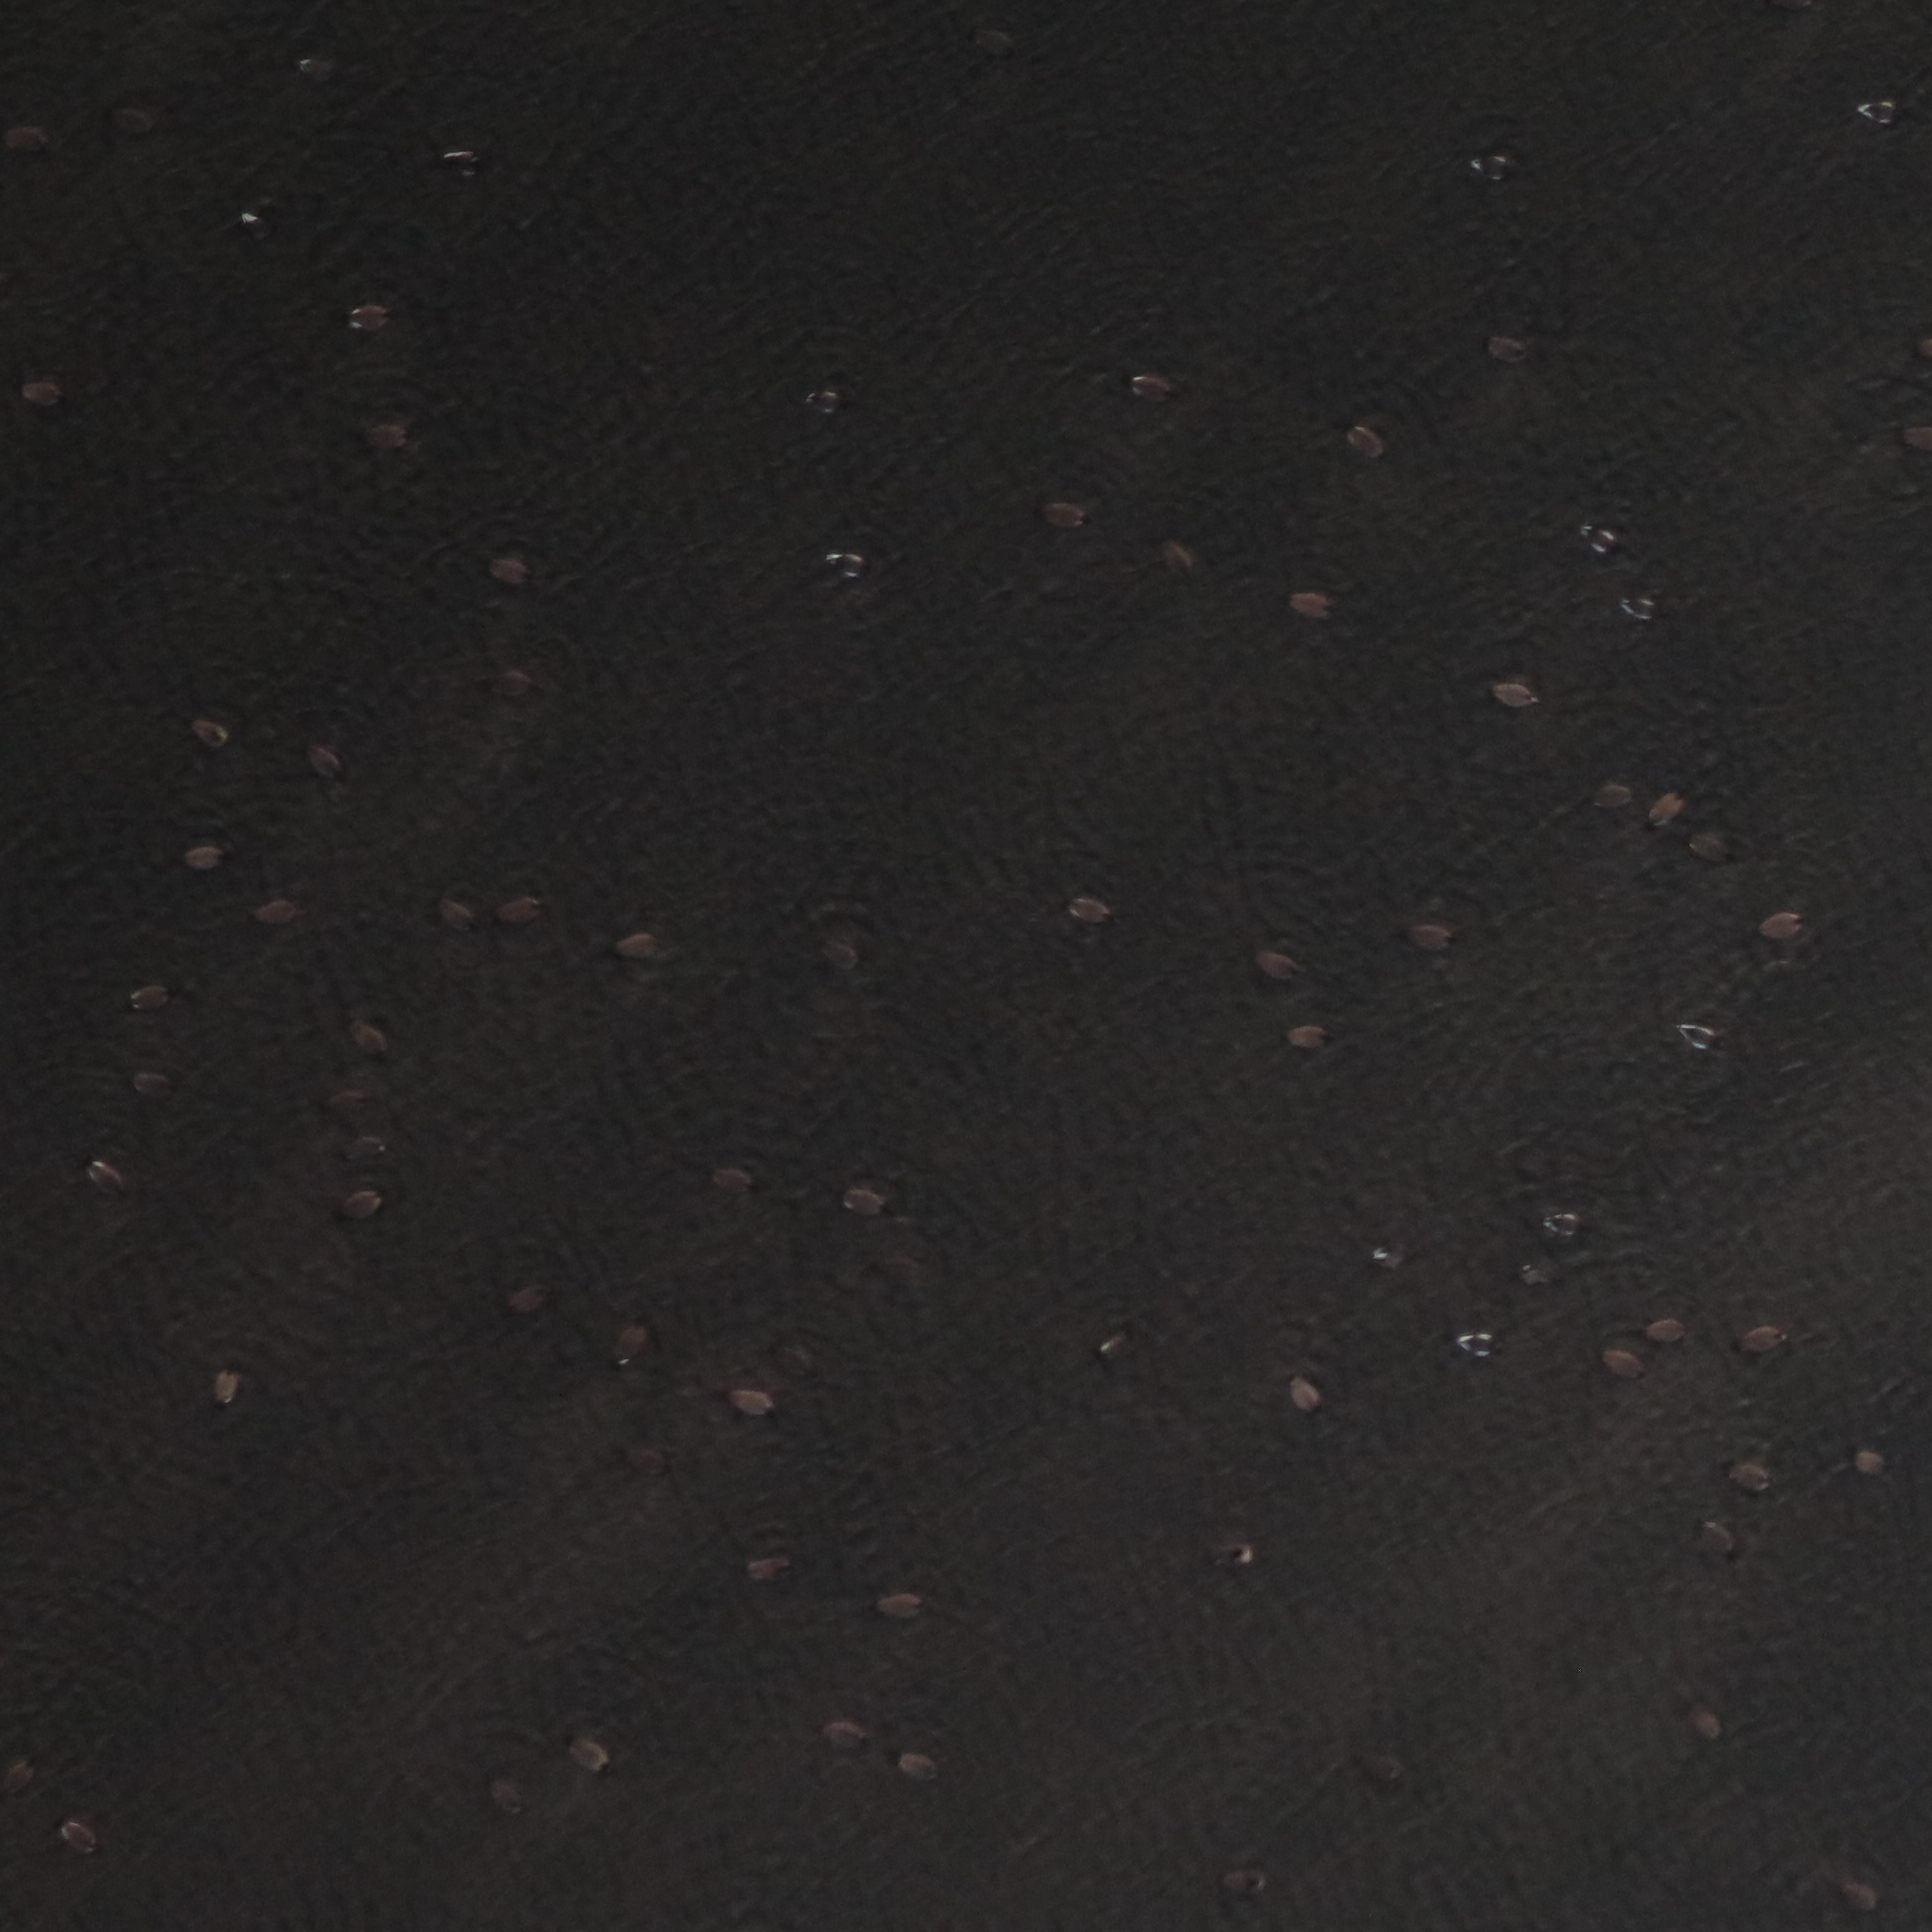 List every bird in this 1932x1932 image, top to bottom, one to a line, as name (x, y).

brant (321, 71)
brant (1880, 113)
Canada goose (134, 122)
Canada goose (24, 134)
brant (464, 160)
brant (1493, 168)
brant (260, 217)
brant (371, 316)
brant (1508, 349)
brant (1155, 388)
Canada goose (38, 396)
brant (827, 401)
Canada goose (387, 433)
Canada goose (1932, 435)
Canada goose (1364, 439)
Canada goose (1066, 516)
brant (1601, 540)
Canada goose (1178, 559)
brant (849, 565)
Canada goose (515, 570)
Canada goose (1314, 609)
brant (1639, 610)
Canada goose (508, 684)
brant (1512, 694)
Canada goose (213, 730)
Canada goose (328, 767)
Canada goose (1611, 801)
Canada goose (1666, 809)
Canada goose (1713, 844)
Canada goose (204, 859)
Canada goose (275, 909)
Canada goose (522, 910)
Canada goose (1089, 910)
Canada goose (457, 916)
Canada goose (1781, 930)
Canada goose (1432, 936)
brant (639, 947)
Canada goose (838, 950)
Canada goose (1278, 966)
brant (153, 998)
Canada goose (369, 1037)
Canada goose (1309, 1038)
brant (1703, 1038)
Canada goose (159, 1088)
Canada goose (337, 1096)
Canada goose (369, 1147)
Canada goose (107, 1176)
Canada goose (733, 1178)
brant (865, 1199)
Canada goose (363, 1204)
brant (1566, 1224)
brant (1389, 1256)
Canada goose (532, 1301)
Canada goose (1673, 1331)
Canada goose (1761, 1339)
brant (1478, 1343)
Canada goose (632, 1344)
Canada goose (1106, 1348)
Canada goose (1627, 1364)
Canada goose (230, 1384)
Canada goose (1303, 1392)
Canada goose (751, 1401)
Canada goose (652, 1445)
Canada goose (1871, 1462)
Canada goose (1754, 1479)
Canada goose (1717, 1533)
Canada goose (1237, 1558)
Canada goose (776, 1568)
Canada goose (902, 1604)
Canada goose (1703, 1722)
Canada goose (846, 1732)
Canada goose (587, 1752)
Canada goose (919, 1763)
Canada goose (1390, 1774)
Canada goose (27, 1777)
Canada goose (507, 1799)
Canada goose (79, 1836)
Canada goose (1252, 1883)
Canada goose (1859, 1893)